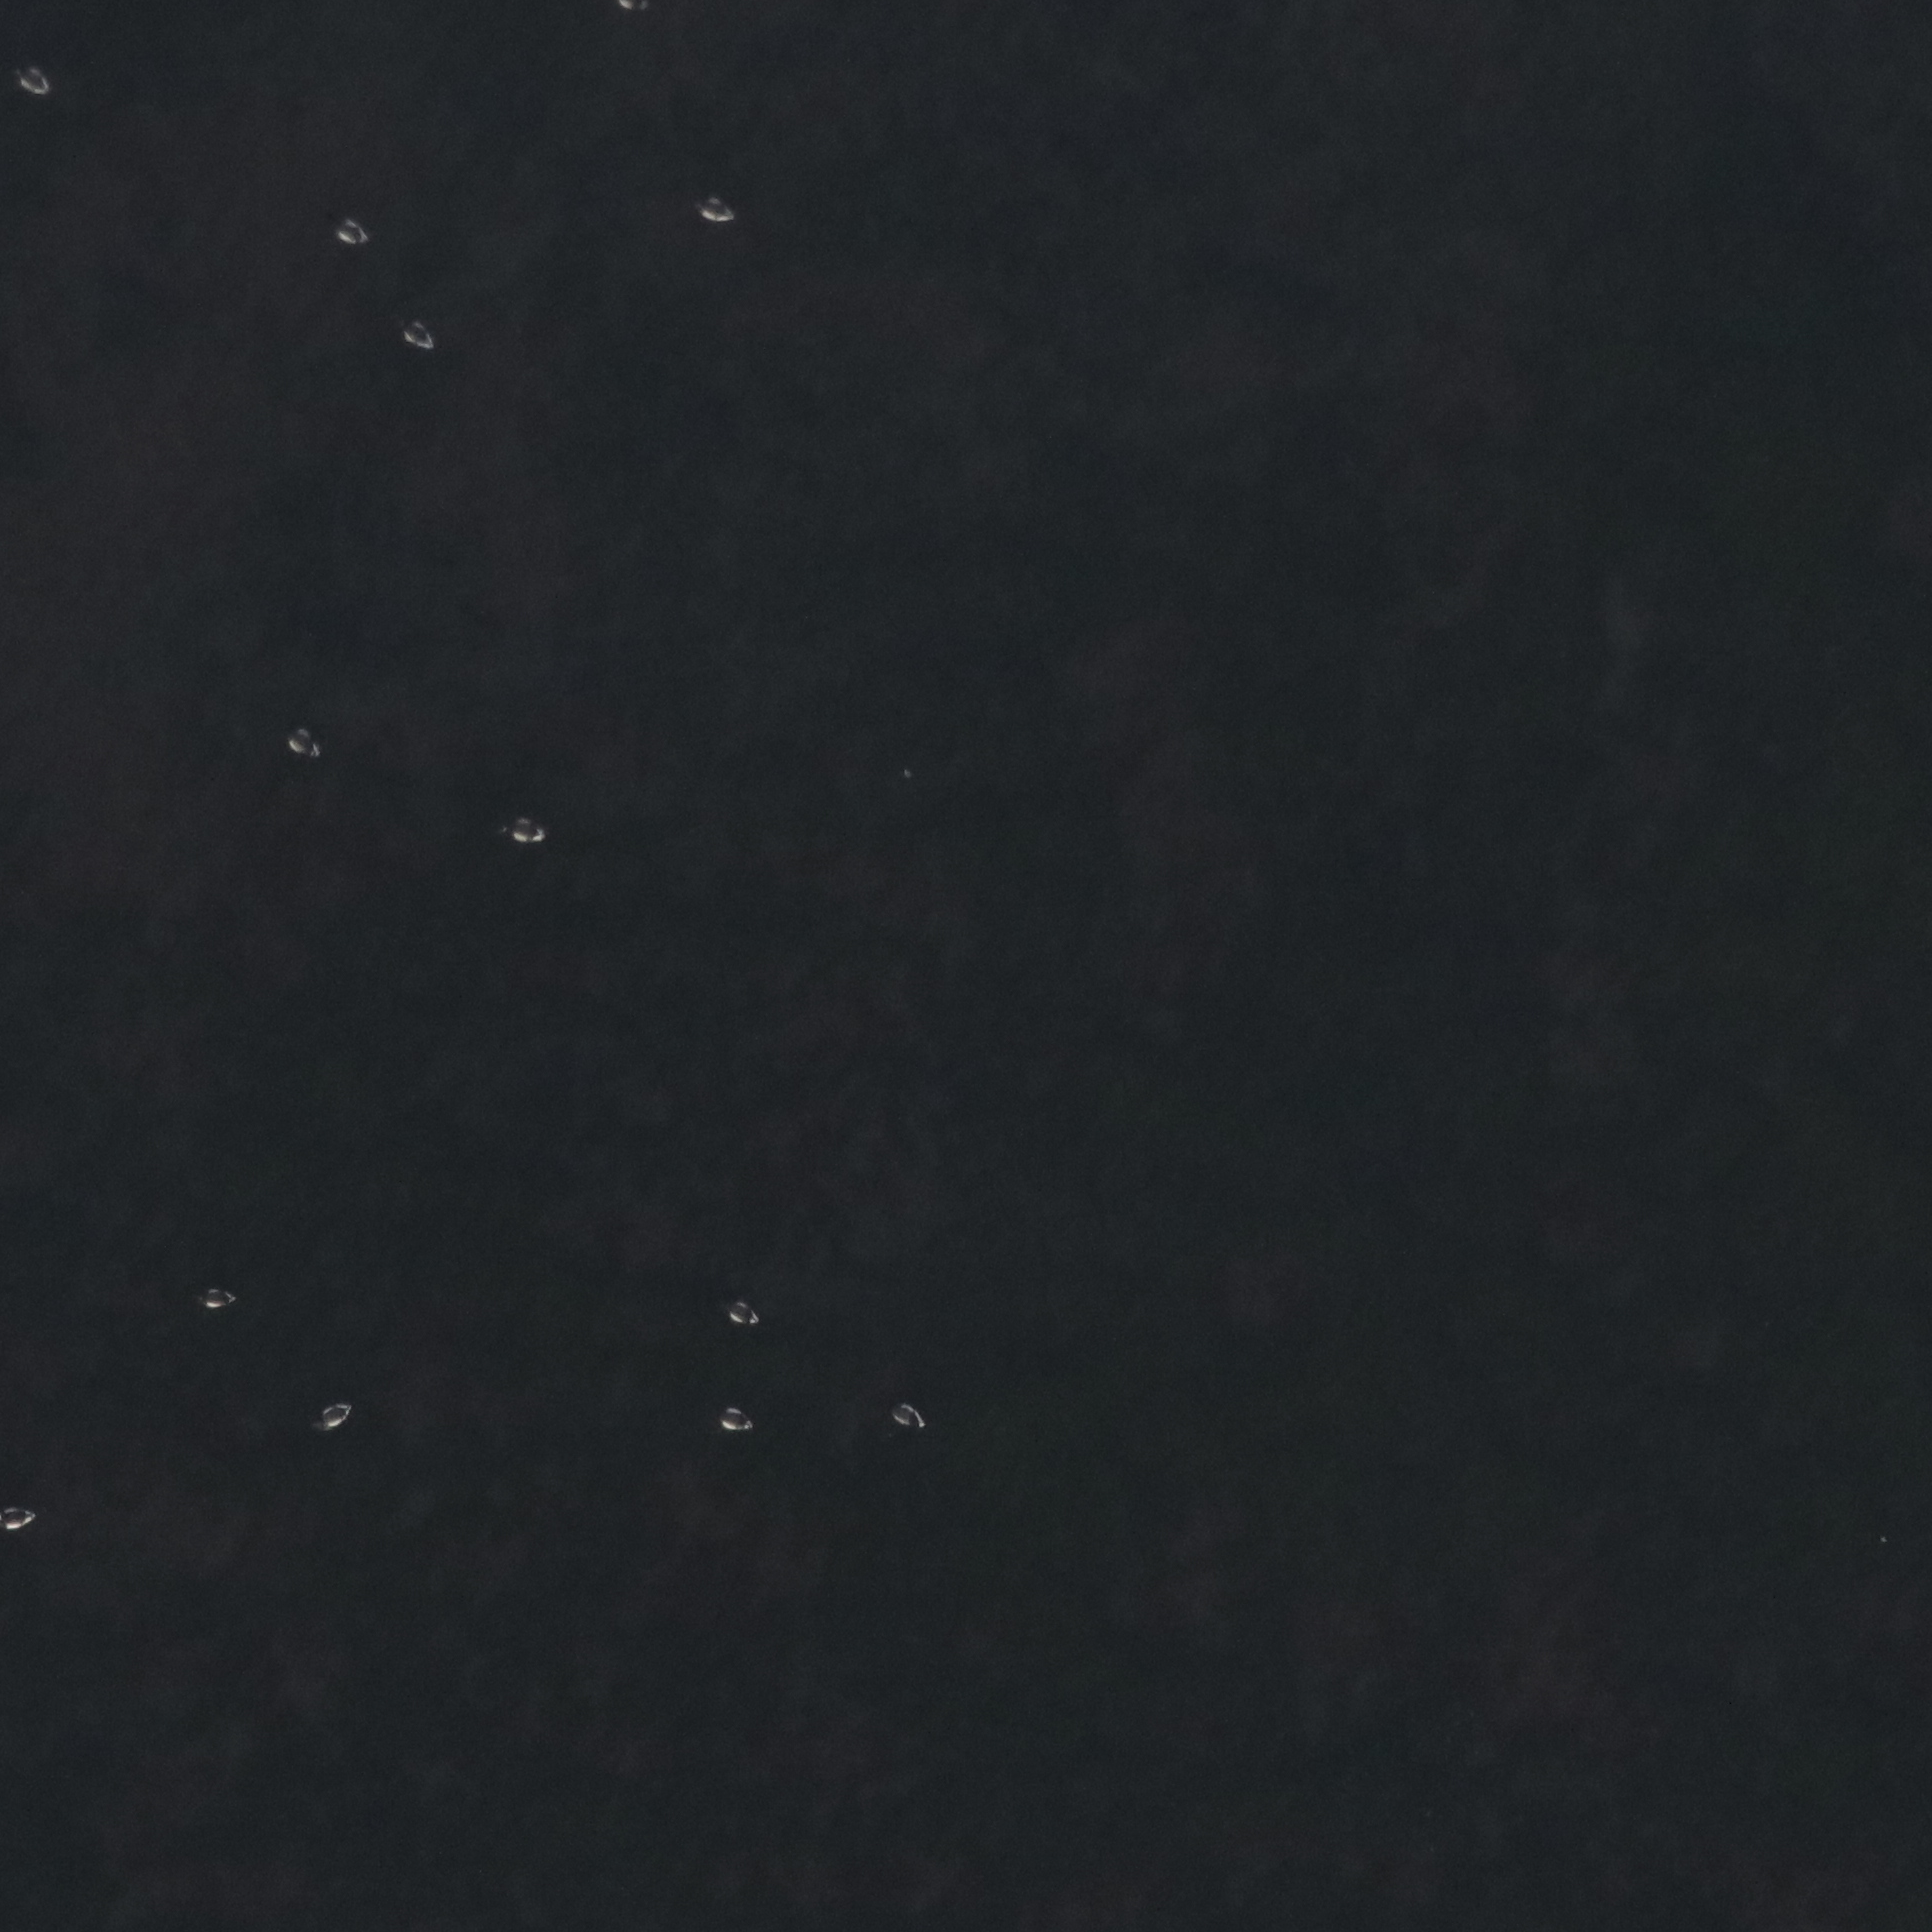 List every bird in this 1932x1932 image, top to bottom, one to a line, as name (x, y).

brant (37, 84)
brant (715, 208)
brant (352, 228)
brant (419, 334)
brant (302, 743)
brant (523, 830)
brant (215, 1299)
brant (741, 1312)
brant (333, 1414)
brant (906, 1414)
brant (736, 1418)
brant (14, 1516)